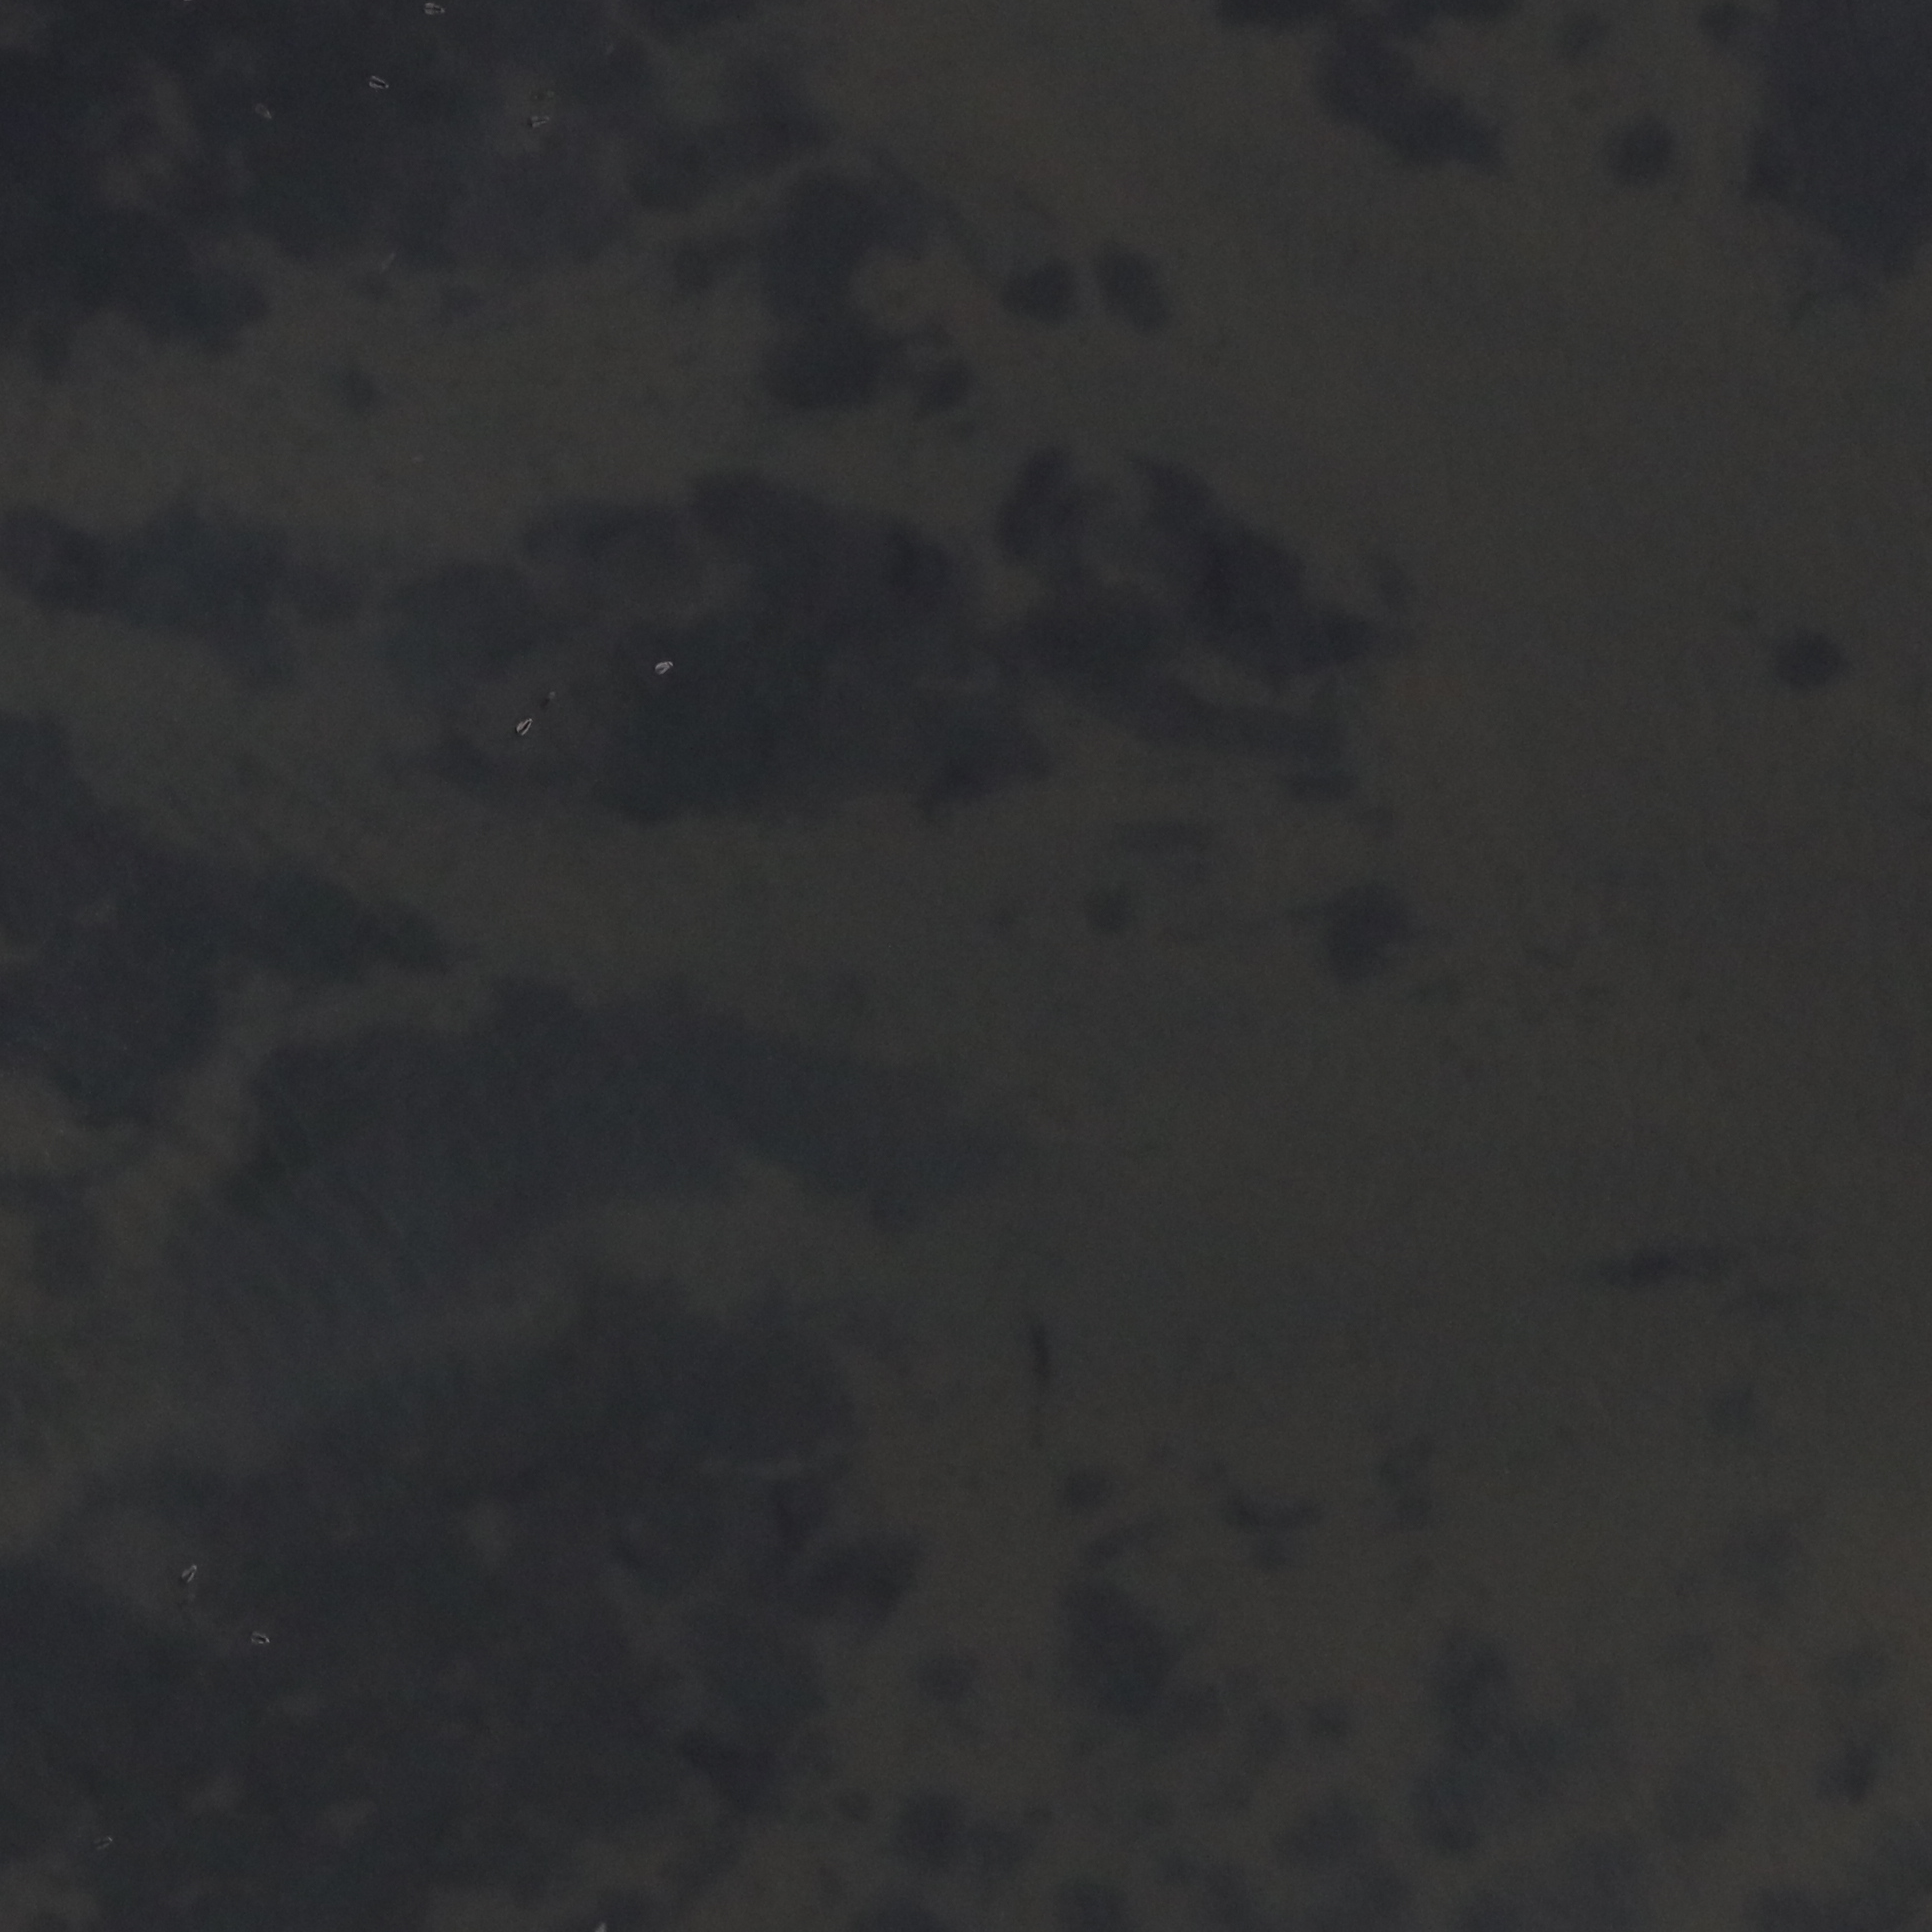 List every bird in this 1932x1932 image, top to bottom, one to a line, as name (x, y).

other bird (437, 5)
other bird (381, 82)
other bird (547, 90)
other bird (277, 108)
other bird (538, 120)
other bird (662, 659)
other bird (547, 696)
other bird (517, 718)
other bird (189, 1562)
other bird (186, 1608)
other bird (263, 1640)
other bird (104, 1839)
other bird (590, 1930)